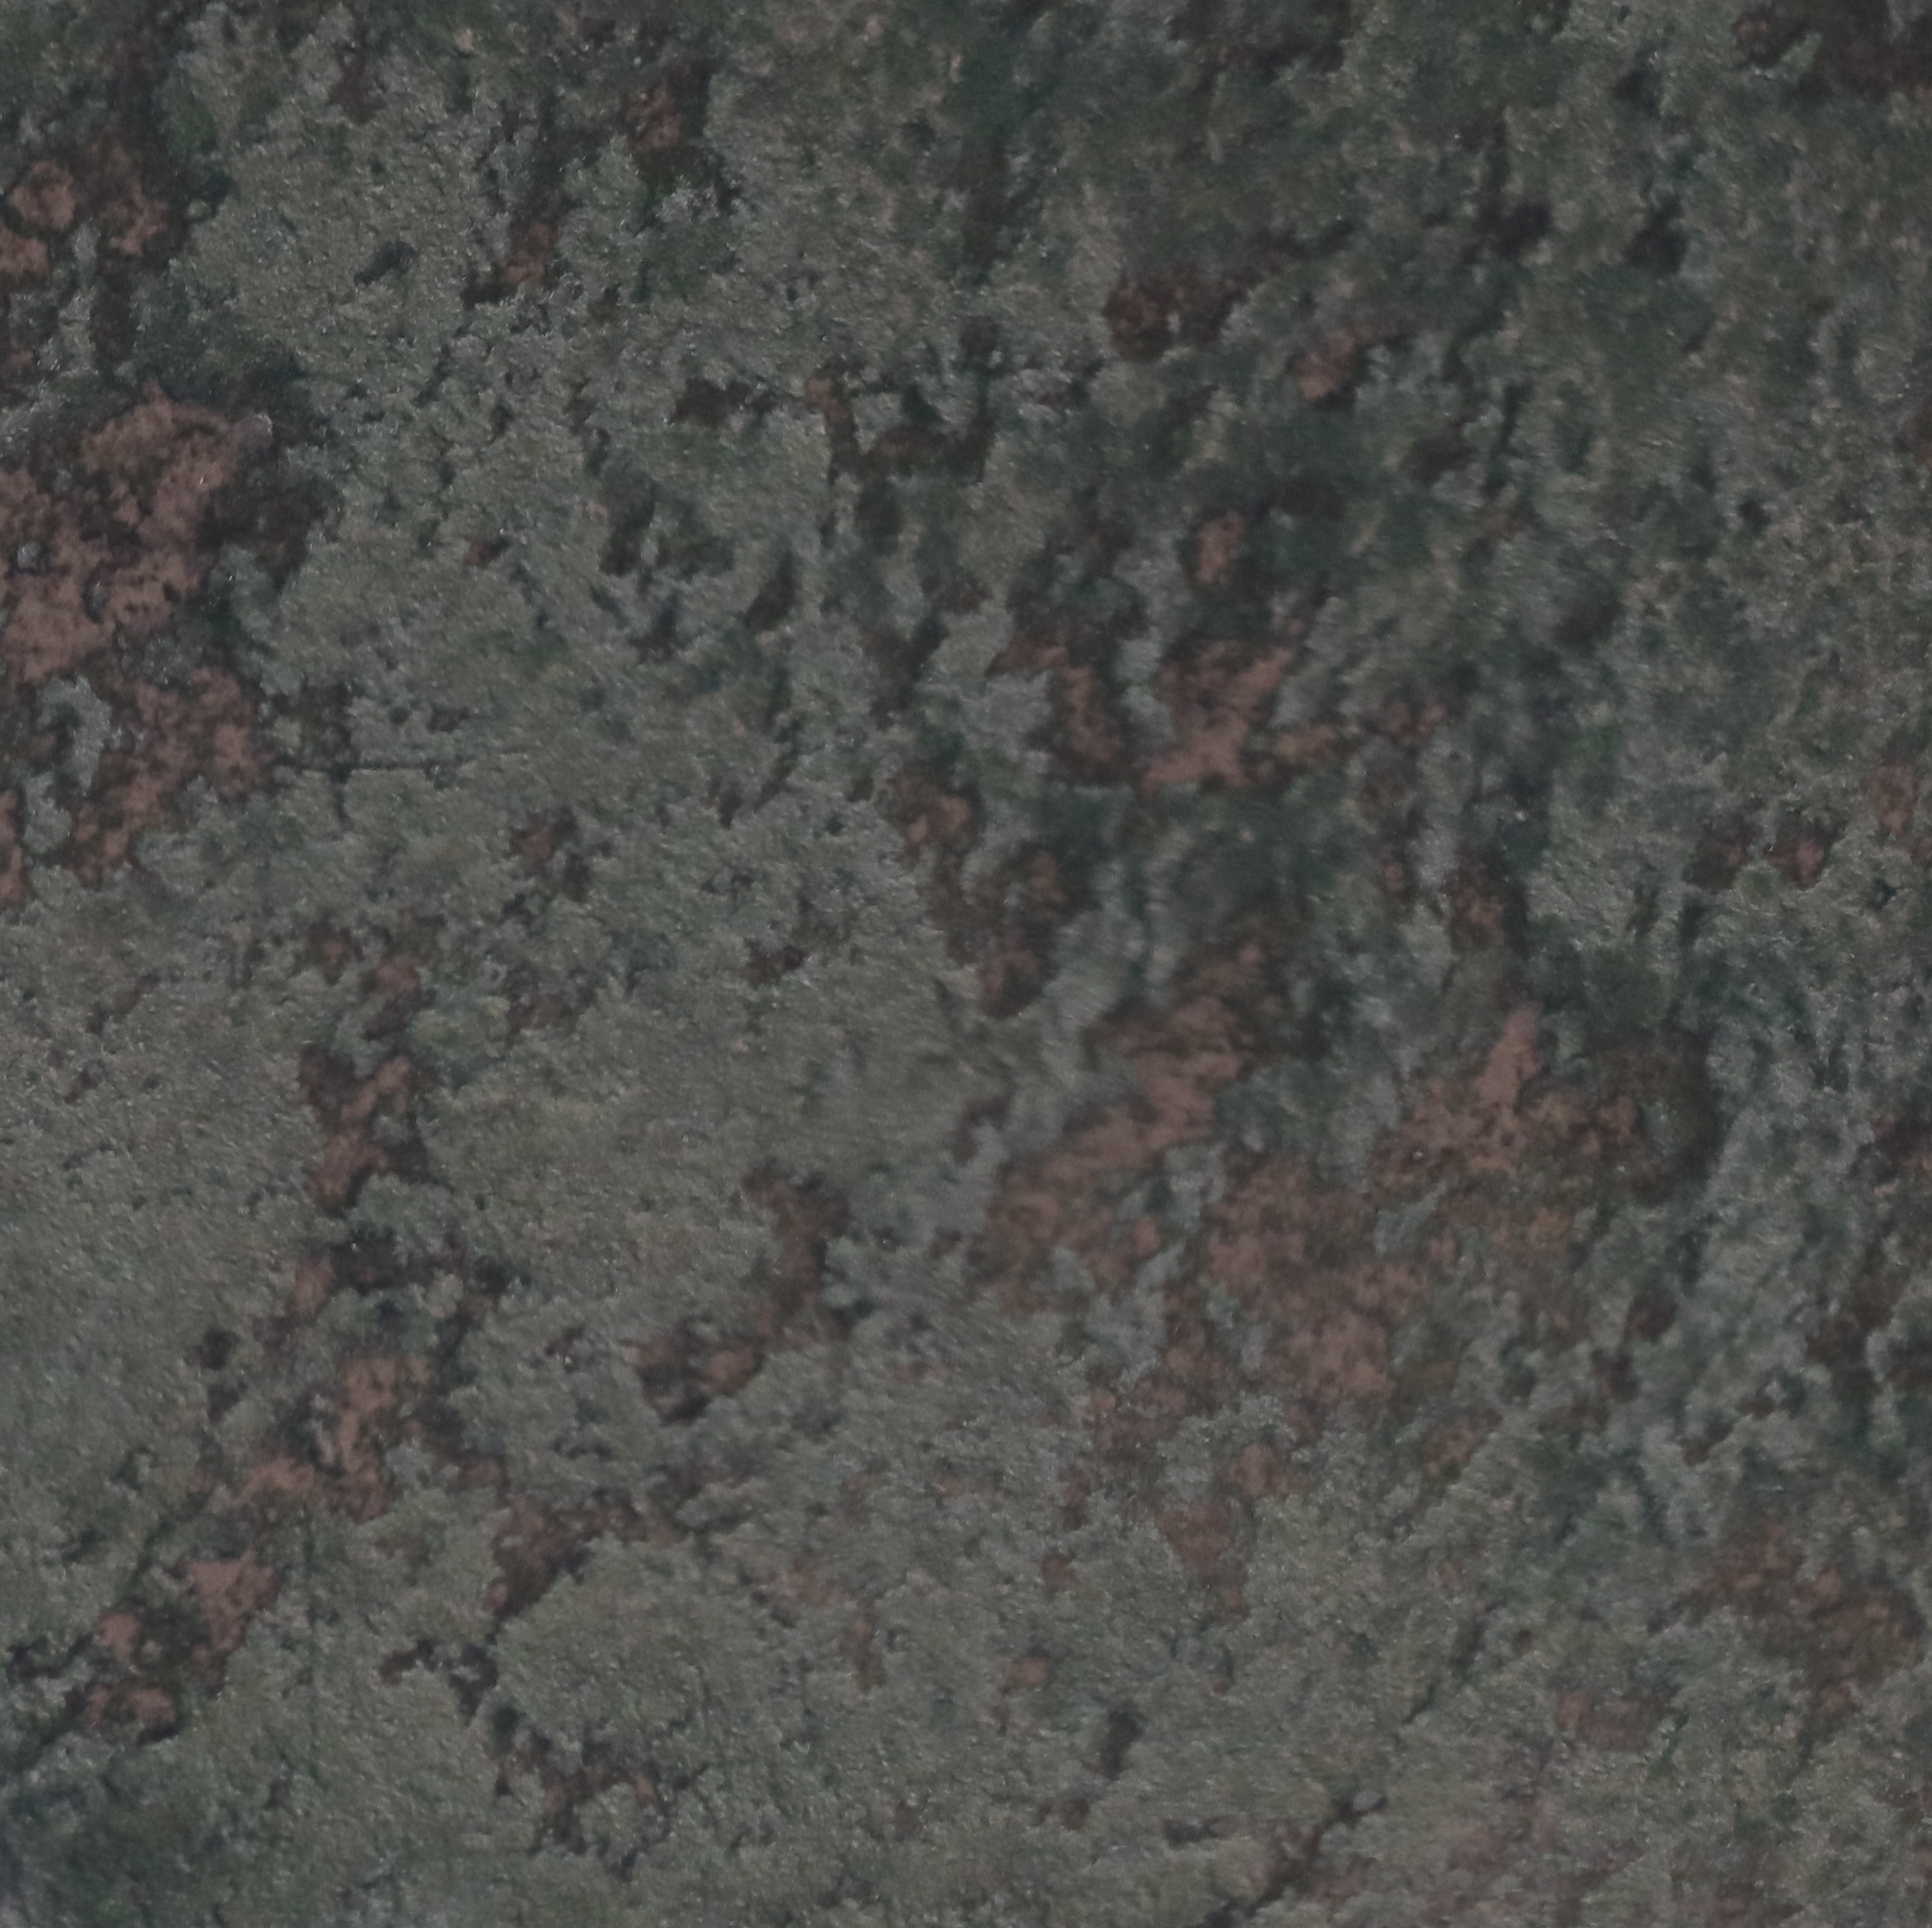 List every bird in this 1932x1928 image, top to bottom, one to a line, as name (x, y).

None